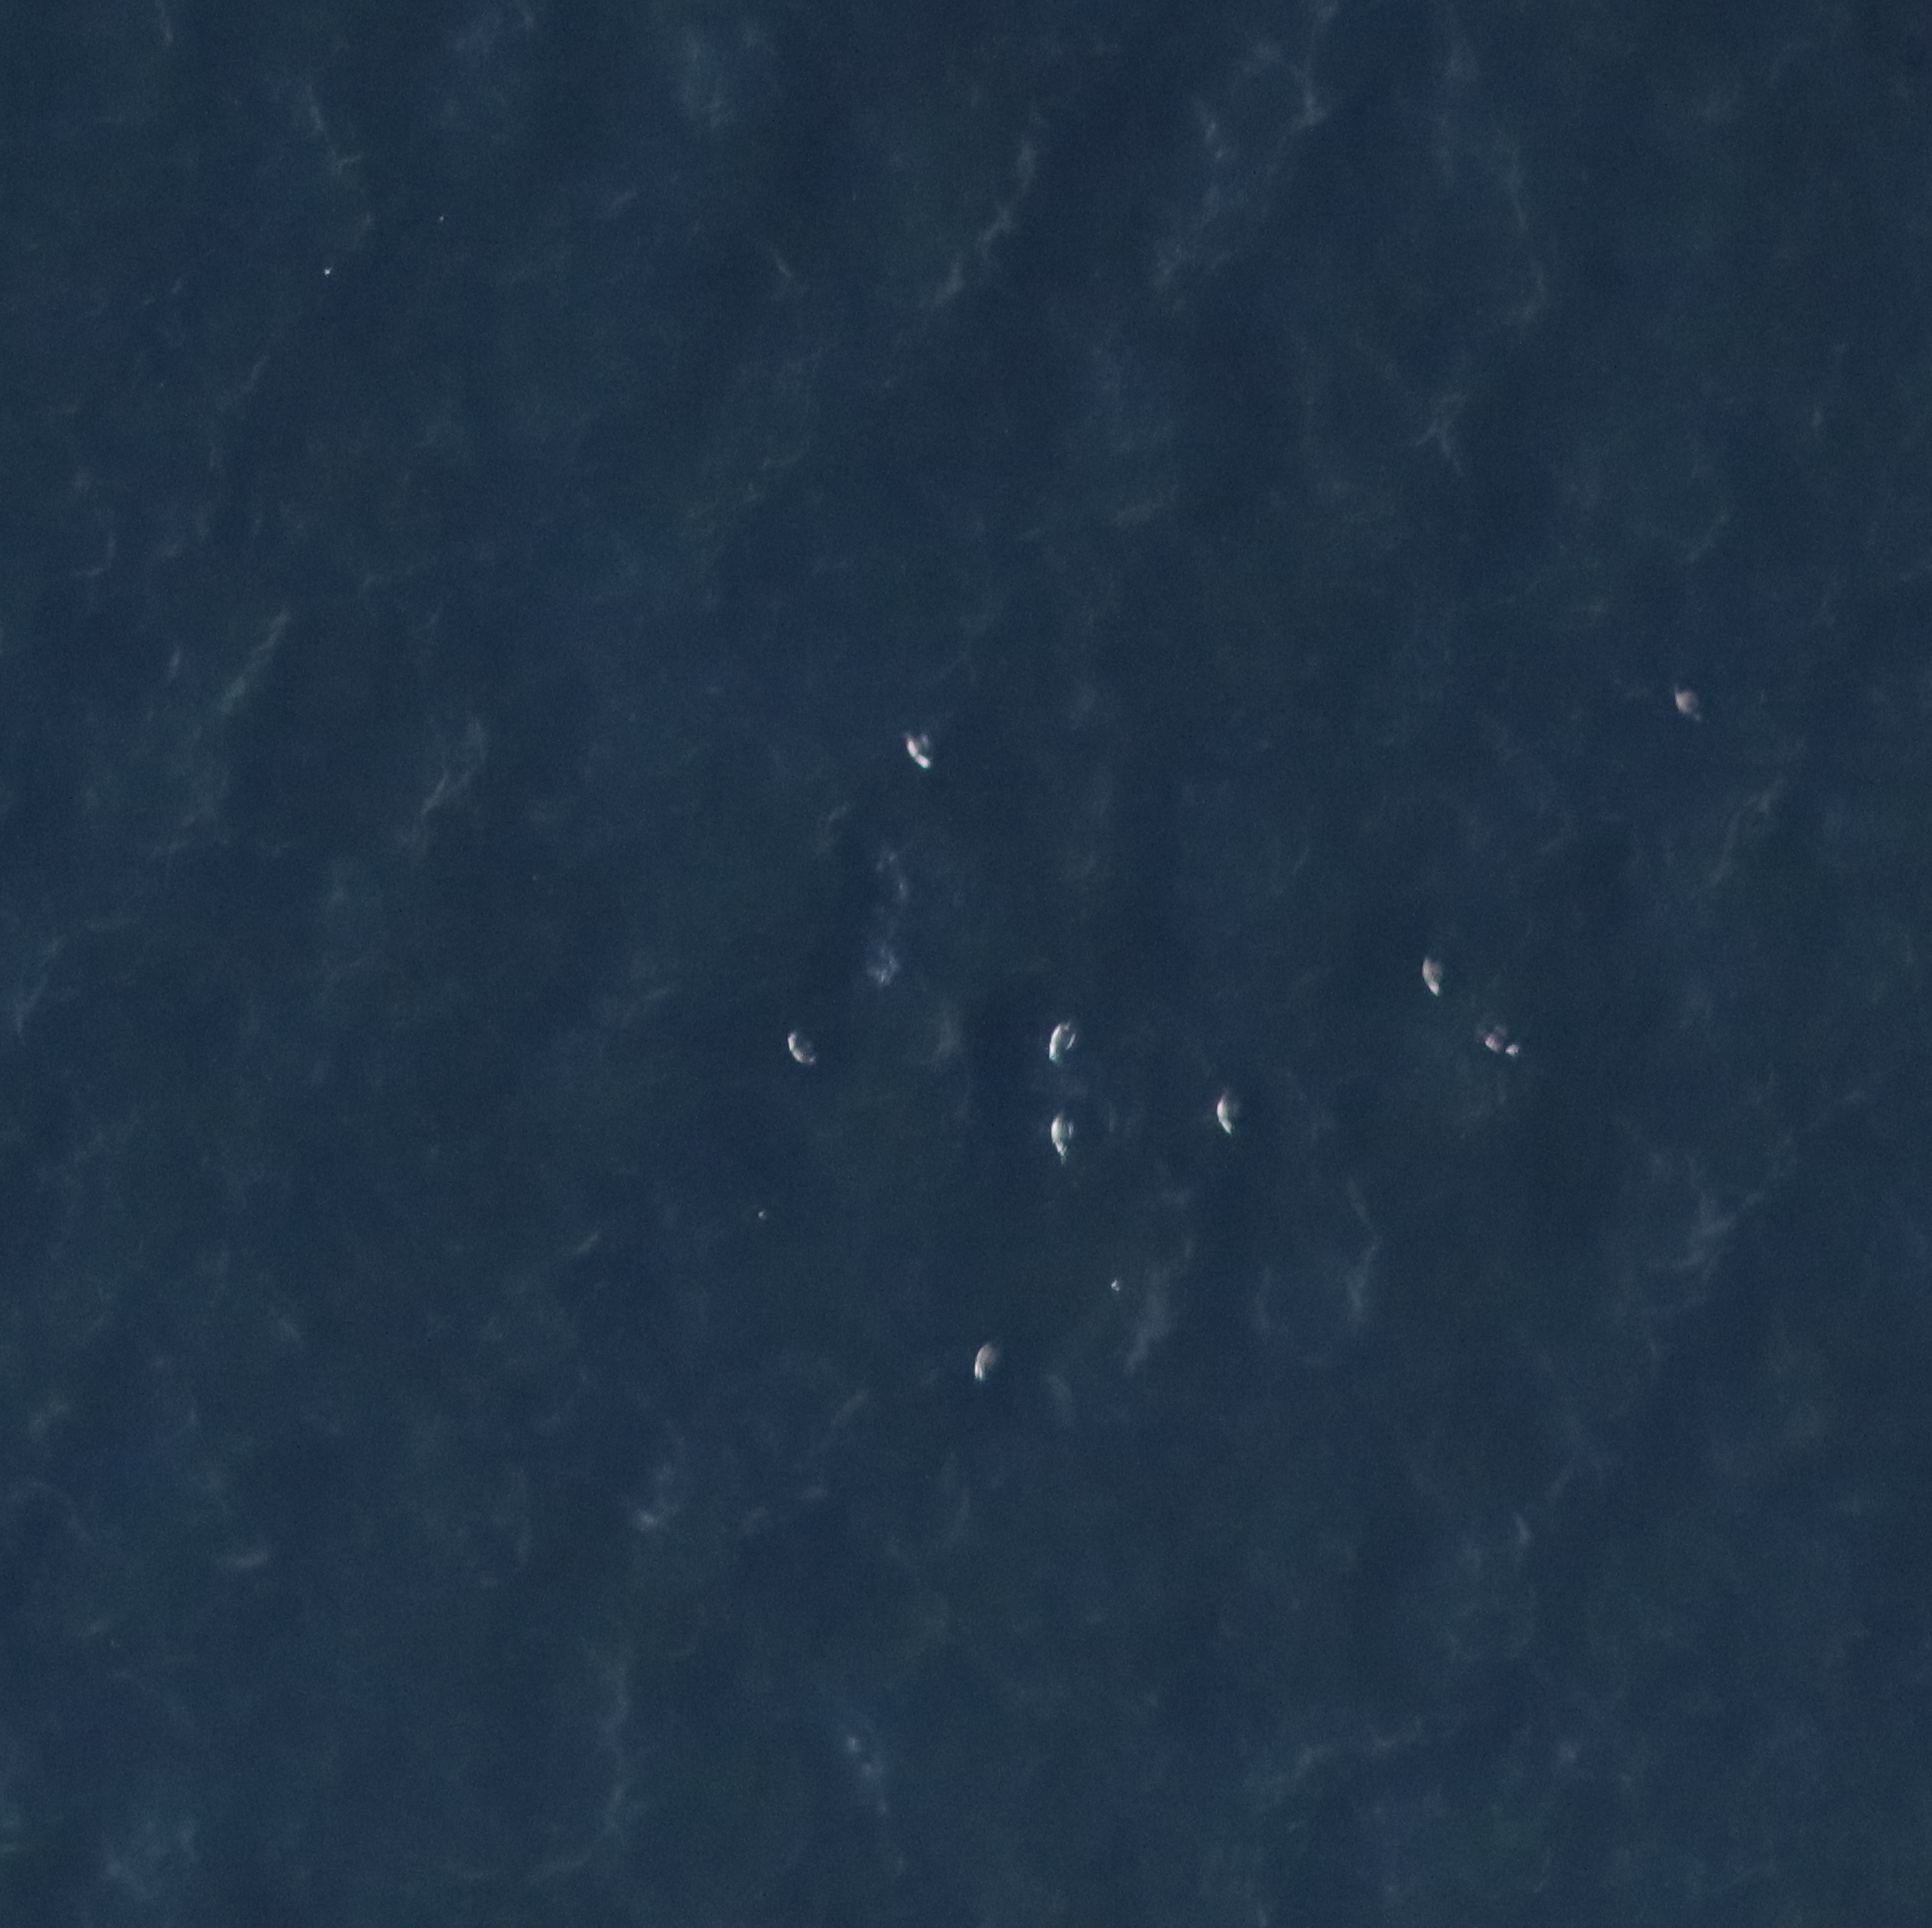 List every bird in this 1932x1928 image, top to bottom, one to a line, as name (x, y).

brant (1685, 701)
brant (923, 749)
brant (1435, 975)
brant (1501, 1038)
brant (1063, 1039)
brant (802, 1048)
brant (1226, 1112)
brant (1063, 1130)
brant (986, 1363)